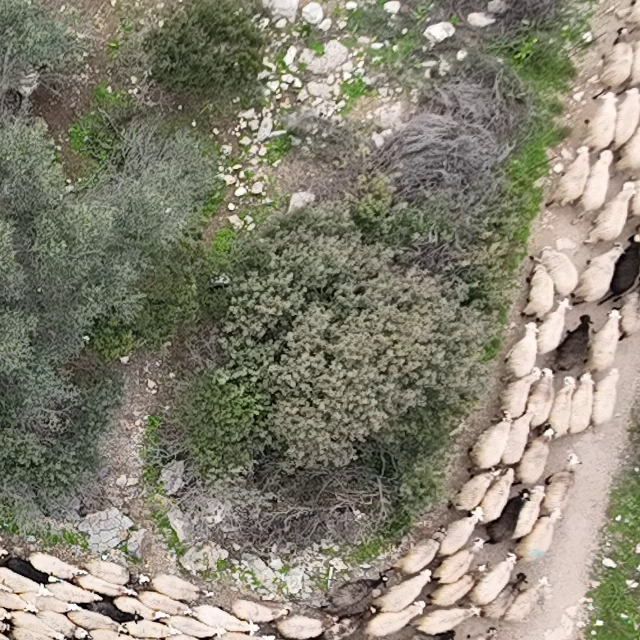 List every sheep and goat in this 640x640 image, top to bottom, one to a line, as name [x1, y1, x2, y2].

sheep [628, 22, 639, 87]
sheep [594, 27, 632, 98]
sheep [610, 88, 639, 151]
sheep [584, 89, 618, 150]
sheep [615, 128, 639, 172]
sheep [547, 146, 589, 205]
sheep [581, 149, 613, 215]
sheep [631, 178, 639, 216]
sheep [588, 181, 636, 241]
sheep [610, 228, 639, 294]
sheep [572, 242, 625, 303]
sheep [534, 246, 579, 296]
sheep [522, 263, 555, 321]
sheep [619, 274, 639, 336]
sheep [537, 299, 570, 355]
sheep [584, 310, 621, 370]
sheep [553, 316, 592, 371]
sheep [504, 321, 539, 379]
sheep [499, 368, 541, 419]
sheep [527, 369, 555, 430]
sheep [589, 369, 620, 425]
sheep [569, 372, 594, 436]
sheep [550, 377, 577, 439]
sheep [501, 404, 536, 465]
sheep [469, 411, 513, 470]
sheep [515, 427, 553, 486]
sheep [542, 455, 582, 513]
sheep [447, 467, 501, 508]
sheep [478, 469, 514, 525]
sheep [511, 485, 545, 541]
sheep [484, 487, 529, 544]
sheep [437, 507, 483, 557]
sheep [515, 508, 561, 564]
sheep [391, 525, 446, 574]
sheep [432, 538, 483, 583]
sheep [0, 542, 7, 562]
sheep [30, 551, 88, 578]
sheep [468, 553, 517, 606]
sheep [8, 557, 63, 583]
sheep [81, 558, 149, 586]
sheep [0, 561, 13, 594]
sheep [429, 564, 486, 607]
sheep [0, 567, 54, 596]
sheep [373, 568, 432, 613]
sheep [151, 573, 216, 601]
sheep [480, 573, 526, 619]
sheep [73, 574, 138, 597]
sheep [327, 575, 388, 606]
sheep [504, 577, 548, 621]
sheep [44, 582, 103, 602]
sheep [0, 588, 39, 614]
sheep [138, 590, 195, 615]
sheep [0, 592, 13, 620]
sheep [19, 592, 81, 610]
sheep [114, 596, 170, 620]
sheep [230, 599, 290, 624]
sheep [363, 601, 426, 637]
sheep [193, 603, 260, 632]
sheep [322, 606, 377, 639]
sheep [408, 607, 482, 636]
sheep [99, 608, 143, 622]
sheep [0, 610, 12, 632]
sheep [10, 610, 66, 639]
sheep [36, 610, 92, 639]
sheep [67, 610, 126, 633]
sheep [278, 614, 338, 639]
sheep [160, 615, 227, 637]
sheep [122, 620, 183, 637]
sheep [0, 626, 22, 639]
sheep [12, 626, 64, 639]
sheep [445, 627, 496, 639]
sheep [88, 629, 150, 639]
sheep [393, 630, 455, 639]
sheep [216, 633, 275, 639]
sheep [167, 634, 226, 639]